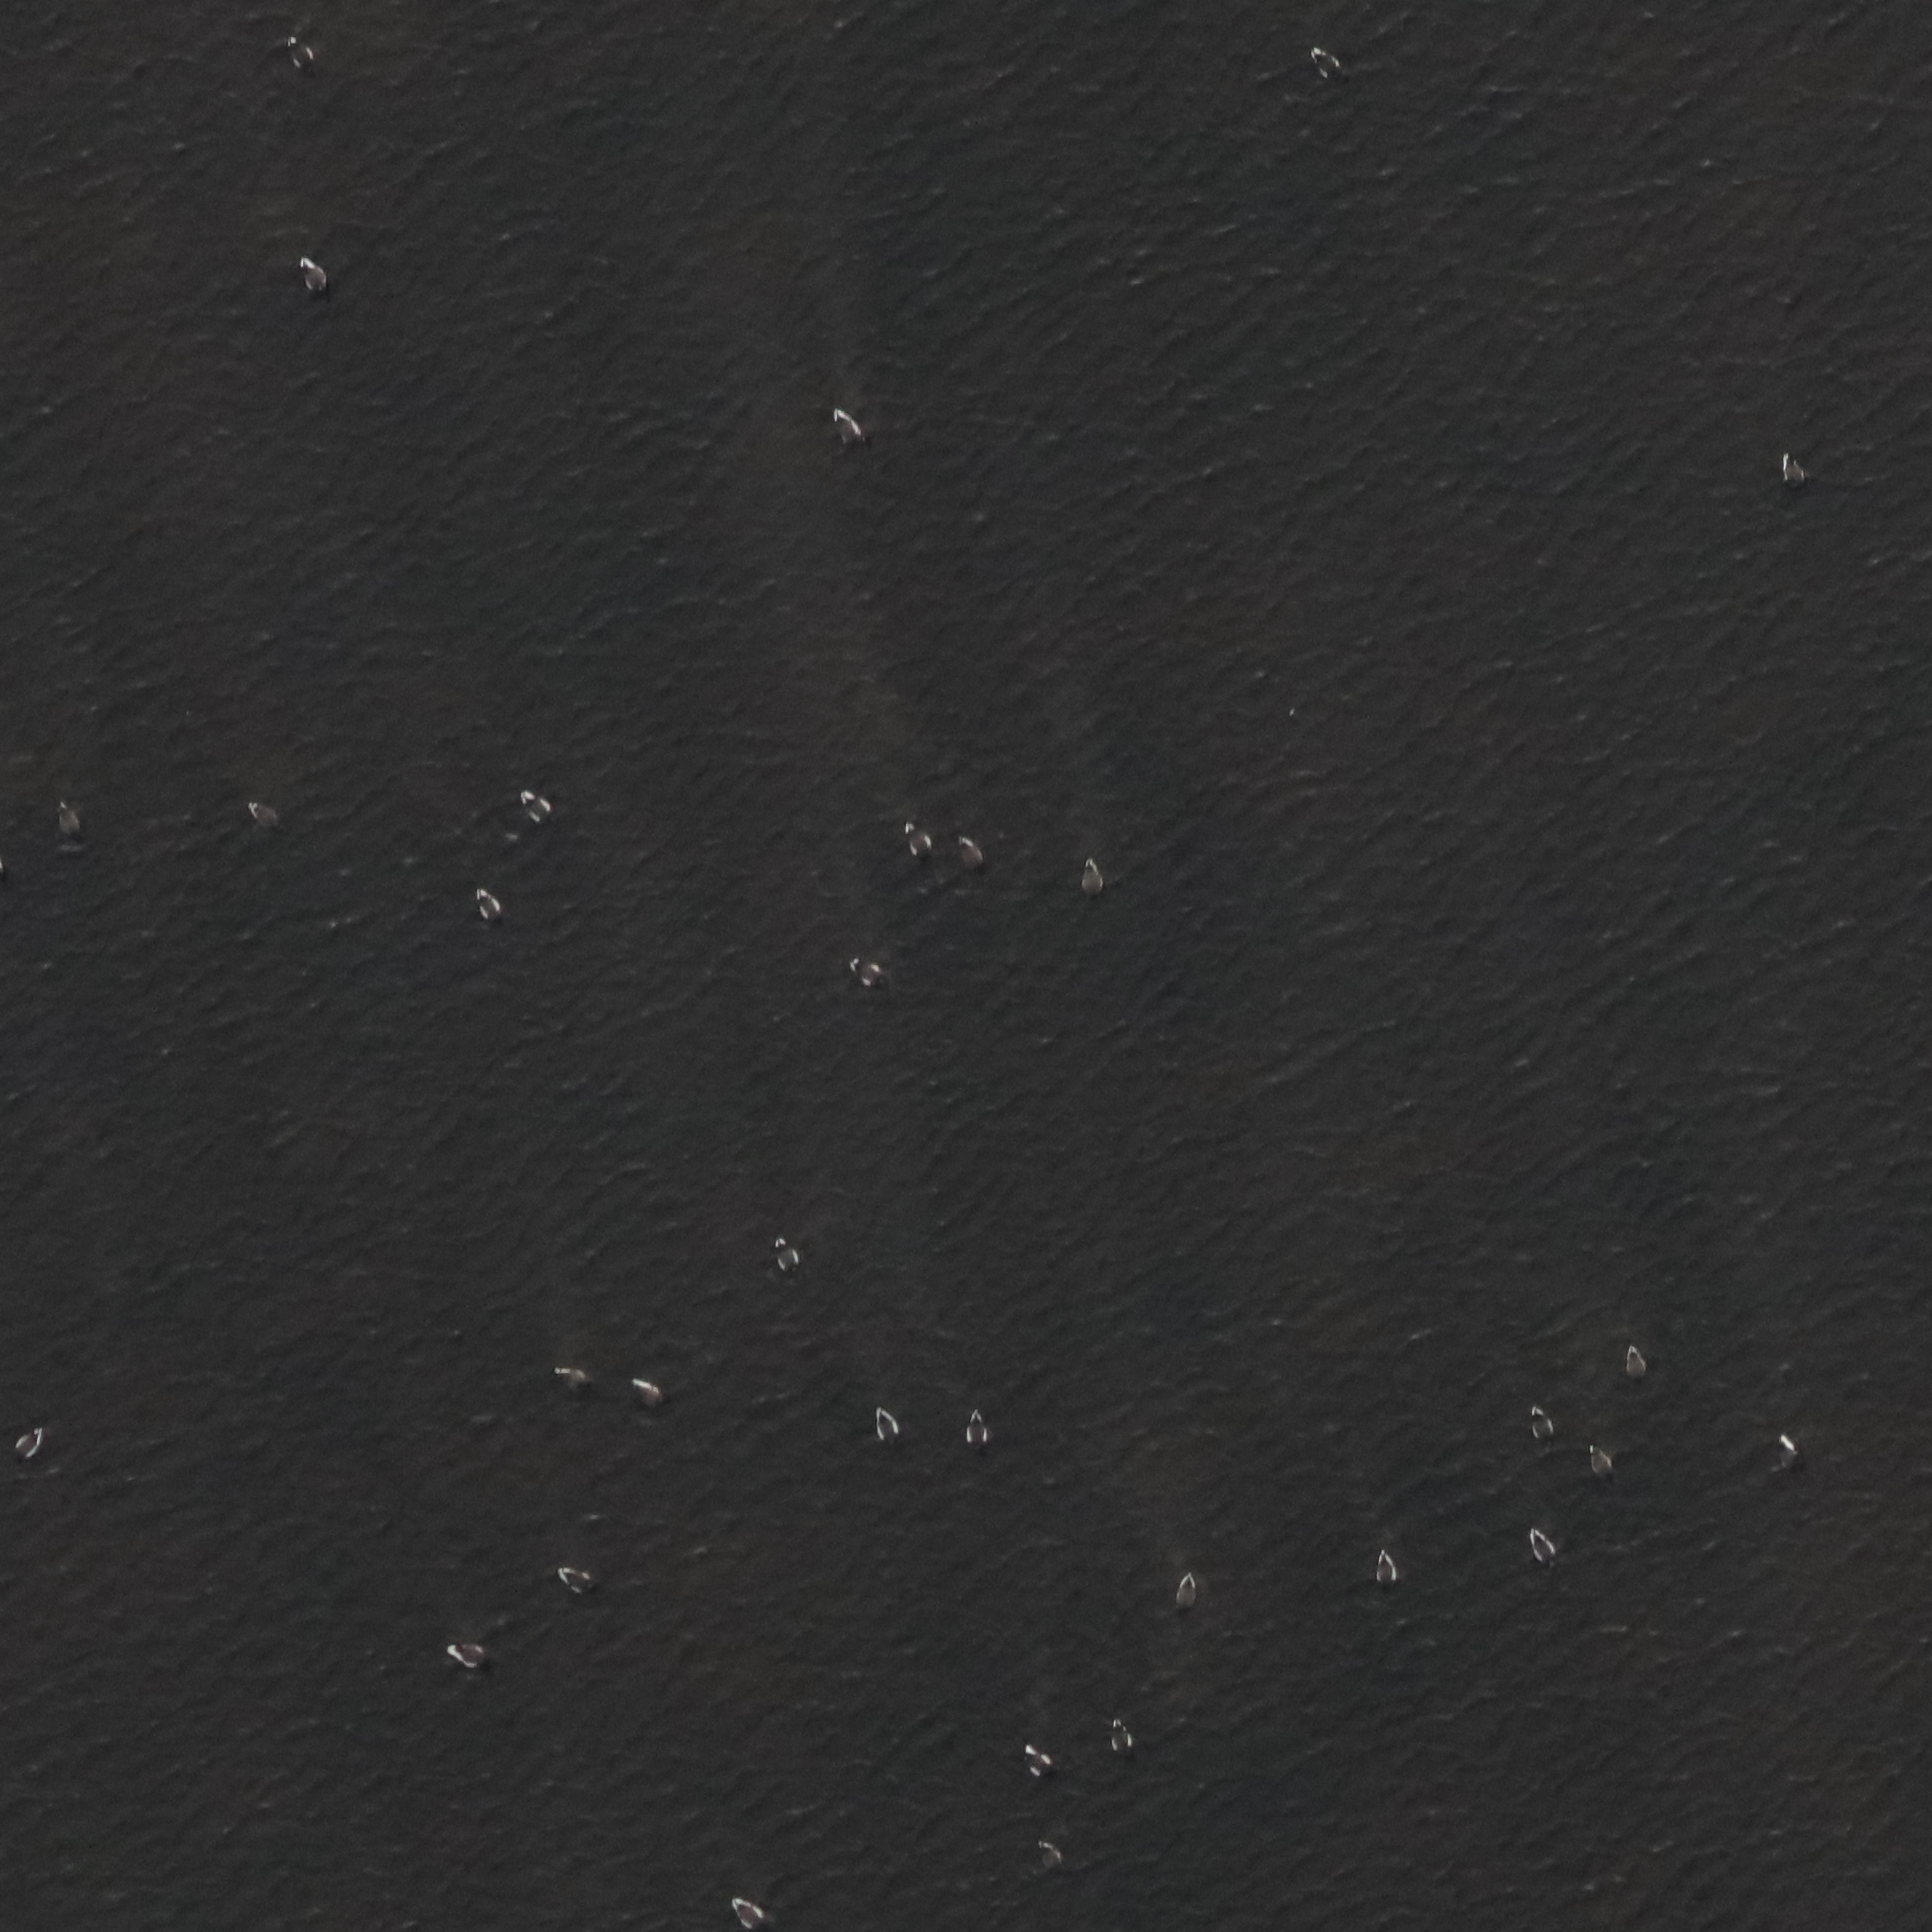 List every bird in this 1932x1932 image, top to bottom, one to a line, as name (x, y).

brant (301, 51)
brant (1325, 64)
brant (315, 277)
brant (850, 427)
brant (1794, 472)
brant (535, 809)
brant (263, 816)
brant (69, 824)
brant (918, 841)
brant (969, 853)
brant (1091, 878)
brant (488, 906)
brant (868, 973)
brant (786, 1255)
brant (1636, 1363)
brant (574, 1378)
brant (649, 1394)
brant (888, 1427)
brant (1542, 1427)
brant (978, 1431)
brant (28, 1445)
brant (1785, 1452)
brant (1600, 1460)
brant (1542, 1548)
brant (1384, 1570)
brant (576, 1579)
brant (1184, 1594)
brant (469, 1656)
brant (1120, 1738)
brant (1039, 1761)
brant (1052, 1854)
brant (749, 1915)